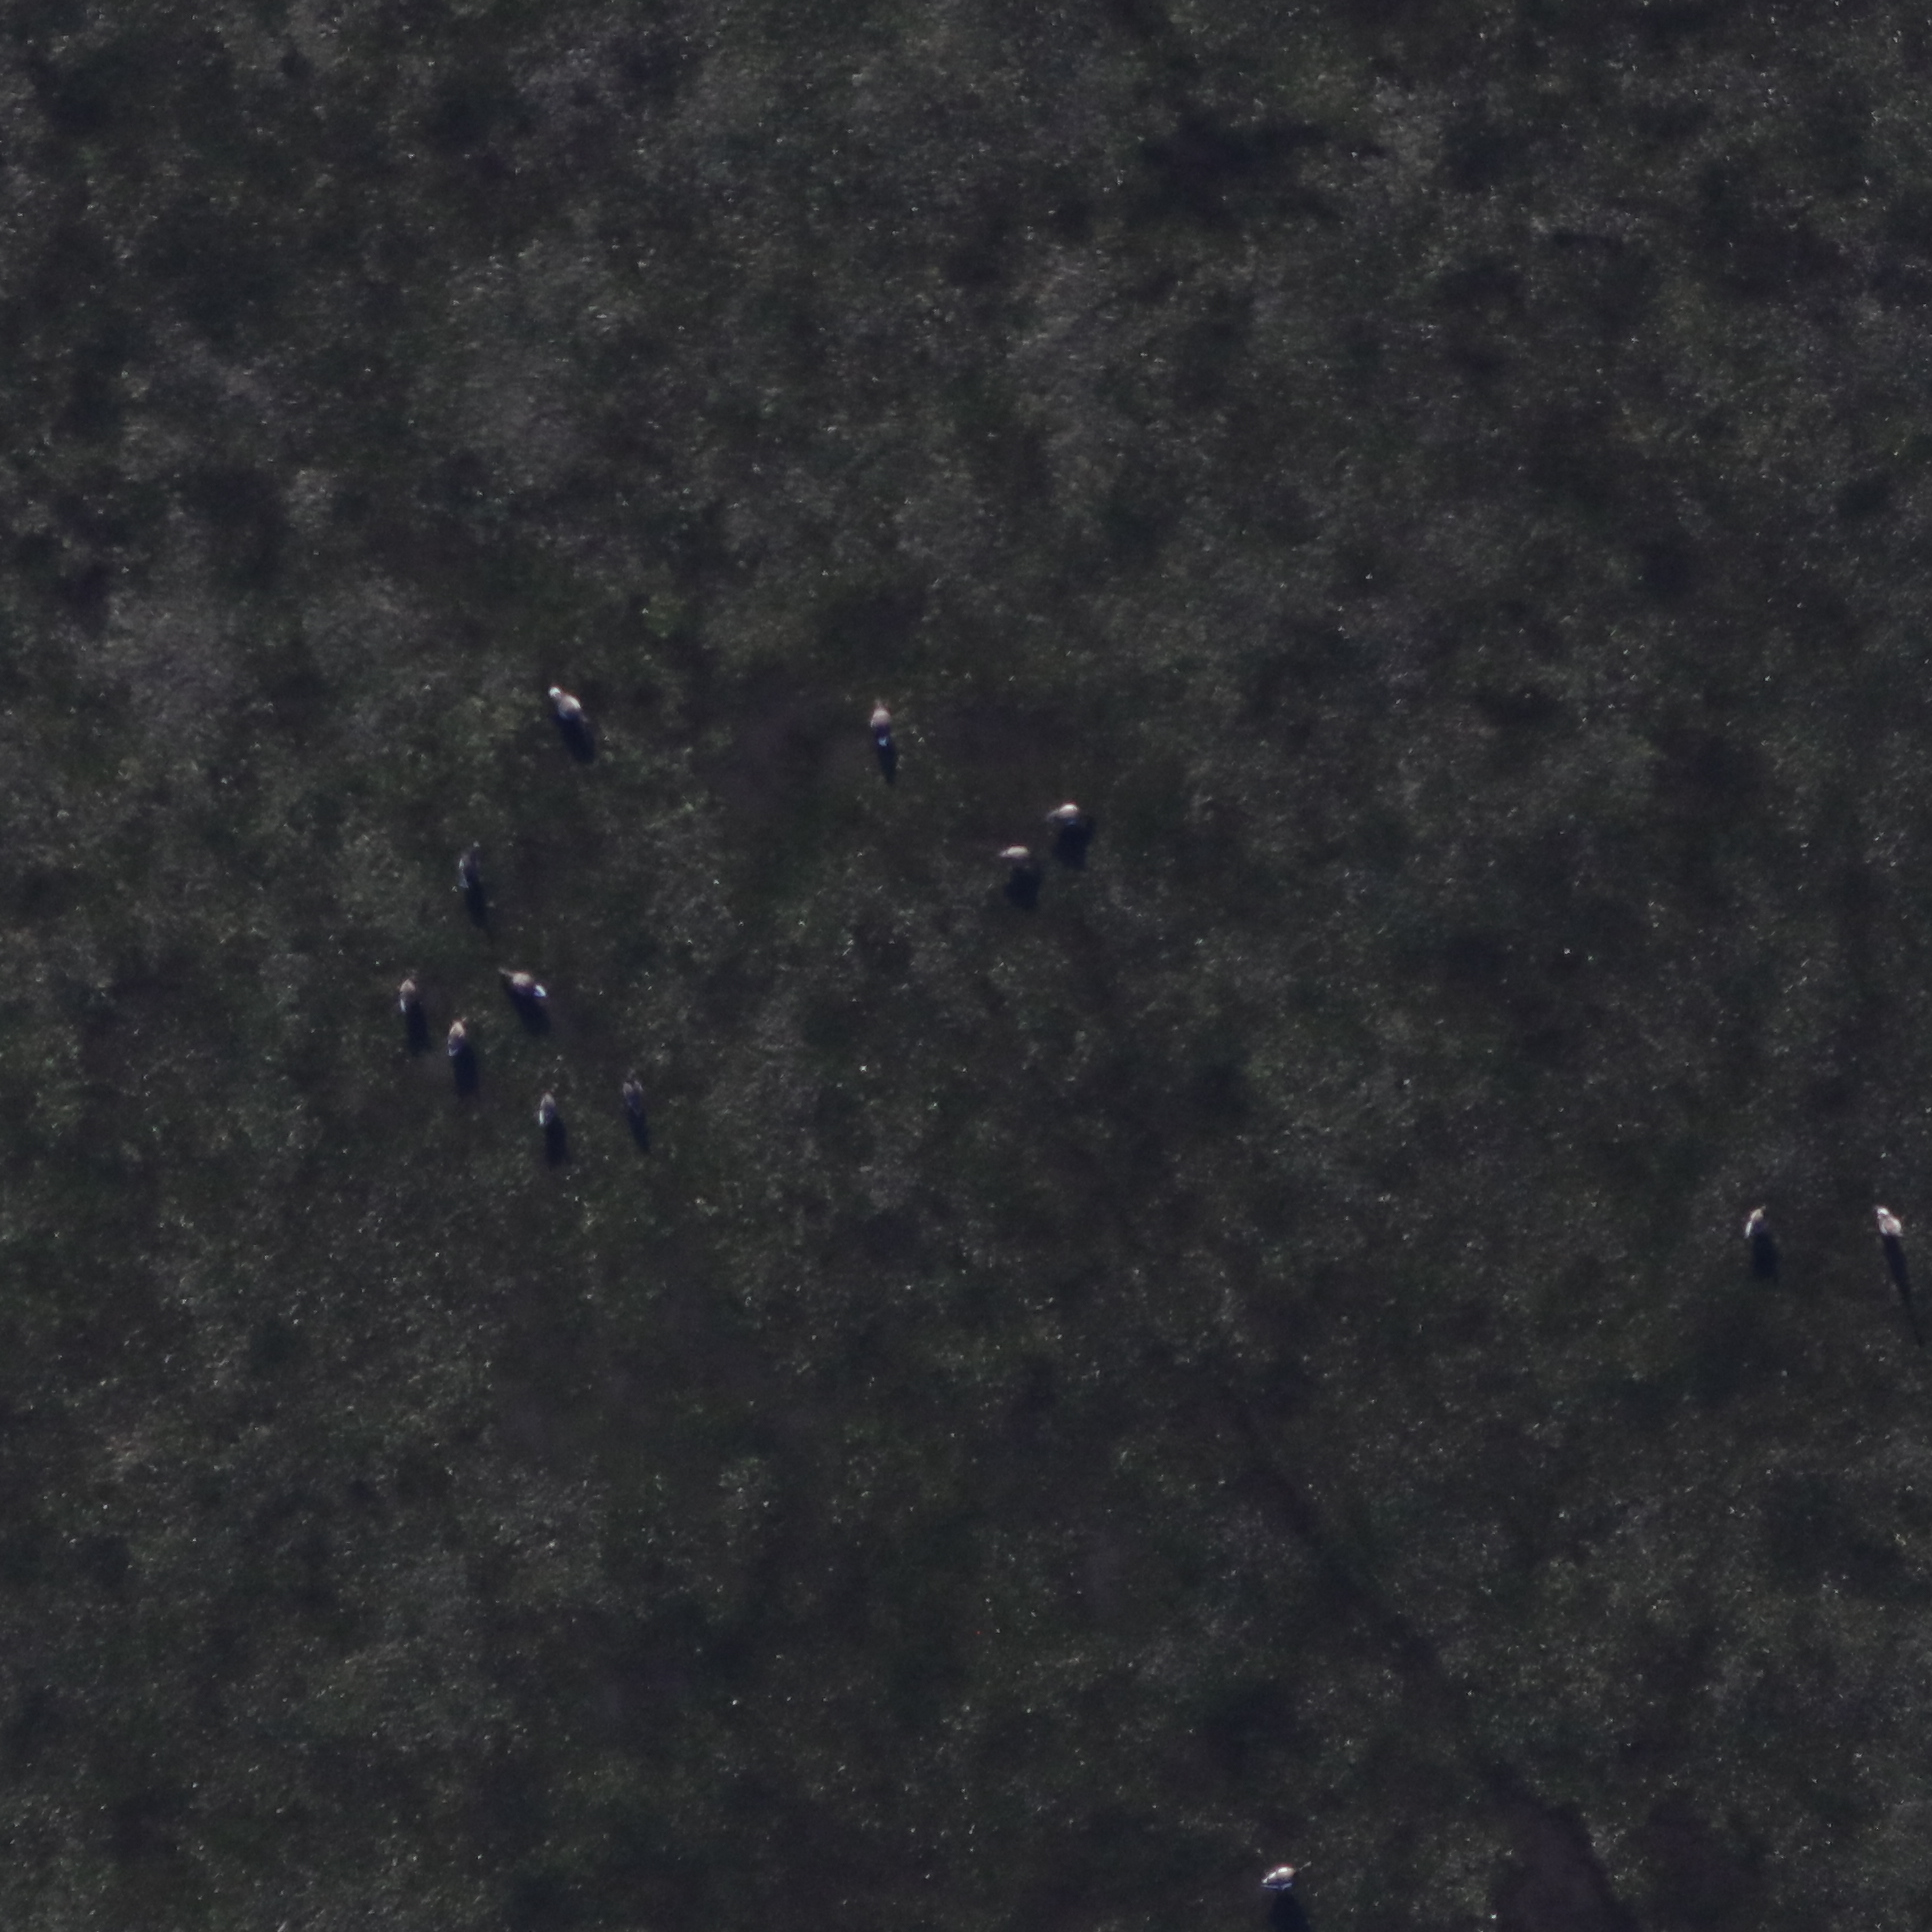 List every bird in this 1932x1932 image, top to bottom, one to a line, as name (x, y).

brant (565, 706)
brant (883, 727)
brant (1070, 810)
brant (1014, 856)
brant (470, 868)
brant (526, 985)
brant (403, 991)
brant (454, 1036)
brant (637, 1092)
brant (550, 1110)
brant (1753, 1222)
brant (1888, 1225)
brant (1283, 1879)